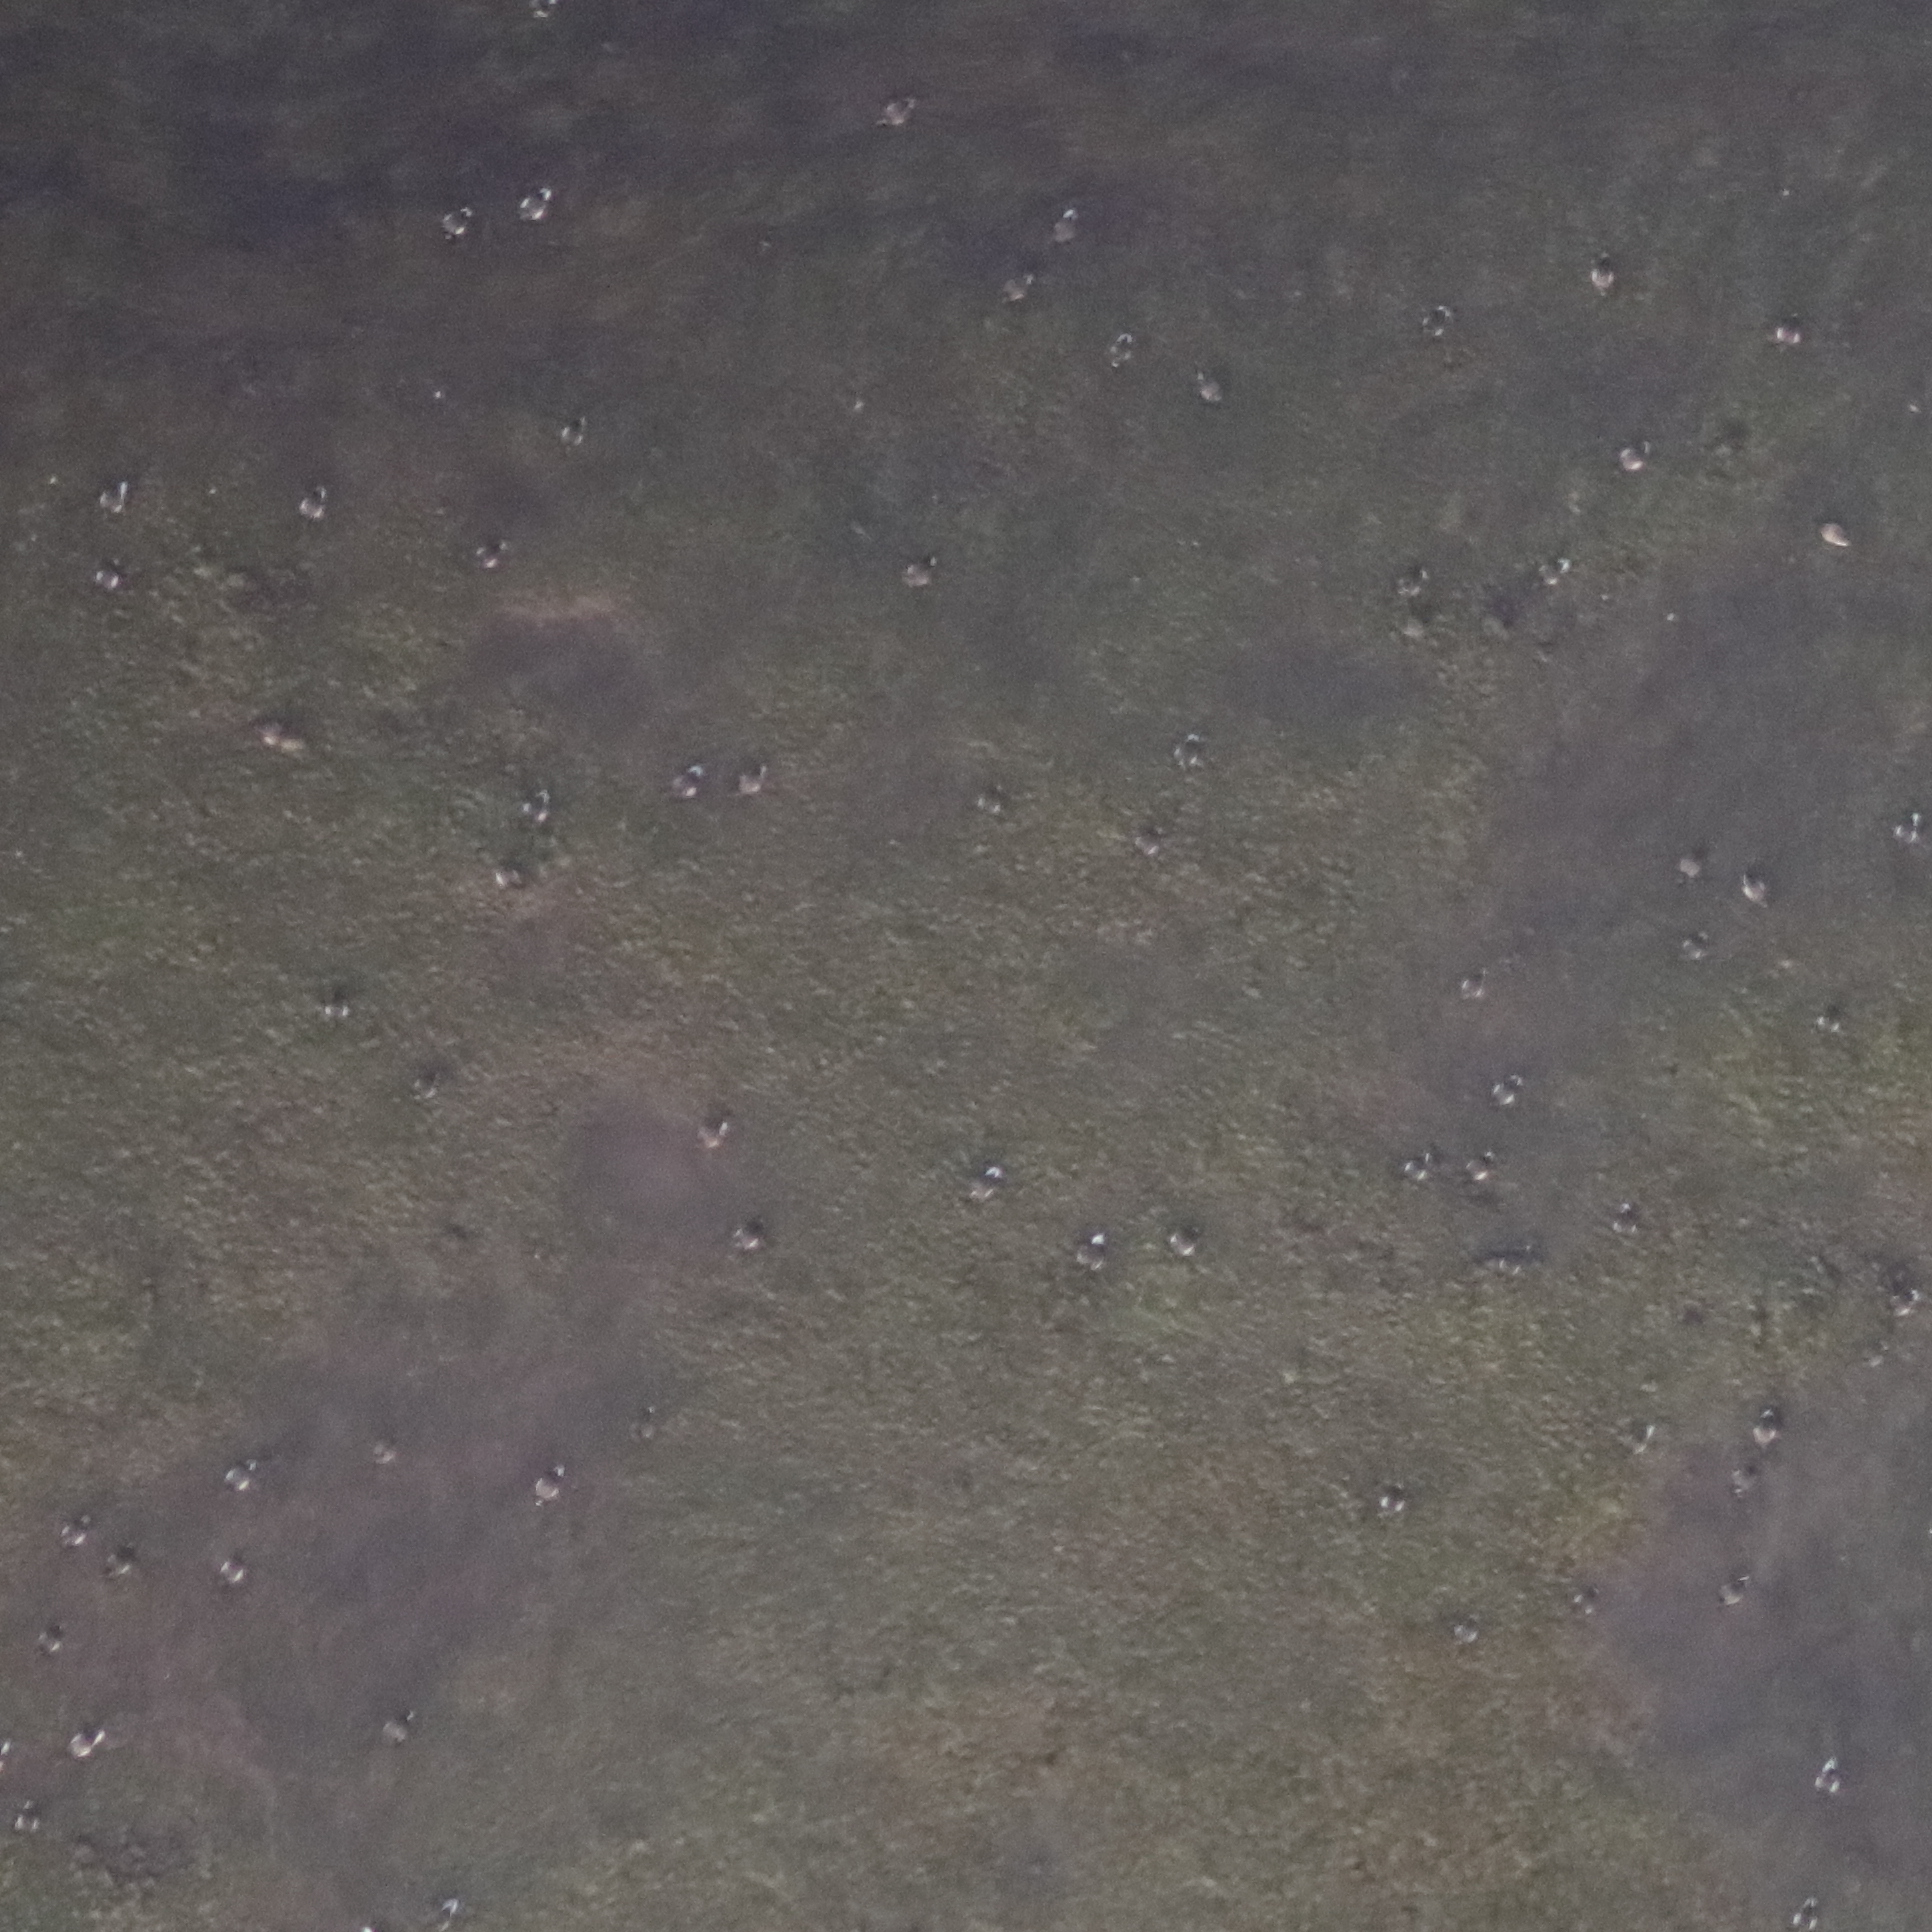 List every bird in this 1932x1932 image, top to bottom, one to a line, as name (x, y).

brant (898, 113)
brant (534, 205)
brant (454, 224)
brant (1064, 228)
brant (1602, 277)
brant (1010, 284)
brant (1425, 323)
brant (1785, 335)
brant (1125, 358)
brant (1207, 392)
brant (573, 431)
brant (1631, 457)
brant (113, 499)
brant (312, 505)
brant (1834, 534)
brant (494, 552)
brant (919, 572)
brant (110, 575)
brant (1553, 575)
brant (1414, 576)
brant (1406, 627)
brant (1193, 747)
brant (752, 783)
brant (686, 784)
brant (537, 806)
brant (990, 809)
brant (1907, 828)
brant (1150, 842)
brant (1684, 857)
brant (508, 876)
brant (1754, 888)
brant (1696, 946)
brant (1470, 987)
brant (333, 1015)
brant (1827, 1024)
brant (428, 1087)
brant (1506, 1091)
brant (713, 1134)
brant (1478, 1167)
brant (1417, 1168)
brant (984, 1187)
brant (1624, 1221)
brant (752, 1237)
brant (1186, 1244)
brant (1091, 1255)
brant (1502, 1257)
brant (1903, 1301)
brant (1766, 1423)
brant (647, 1430)
brant (1638, 1440)
brant (392, 1452)
brant (241, 1478)
brant (1738, 1478)
brant (551, 1486)
brant (1391, 1498)
brant (72, 1531)
brant (121, 1557)
brant (235, 1570)
brant (1739, 1597)
brant (1589, 1602)
brant (1470, 1629)
brant (48, 1641)
brant (389, 1730)
brant (84, 1743)
brant (1828, 1779)
brant (29, 1817)
brant (448, 1916)
brant (1803, 1919)